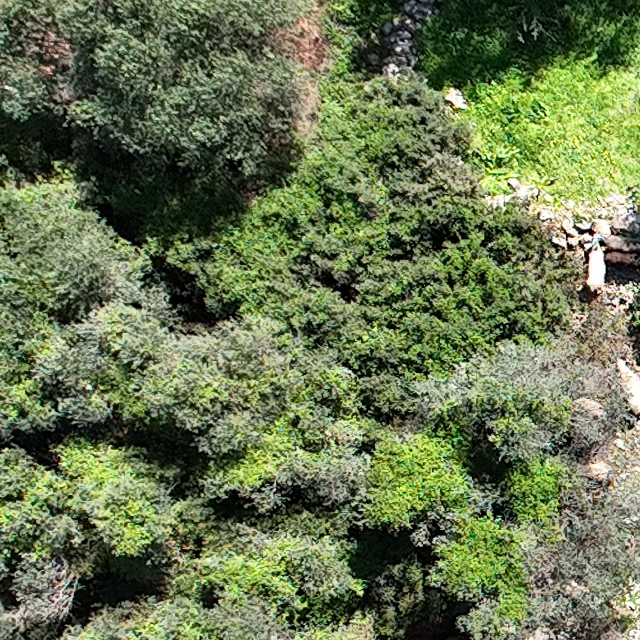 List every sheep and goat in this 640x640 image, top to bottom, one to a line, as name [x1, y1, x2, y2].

sheep [586, 233, 607, 293]
sheep [616, 357, 639, 418]
sheep [500, 626, 549, 639]